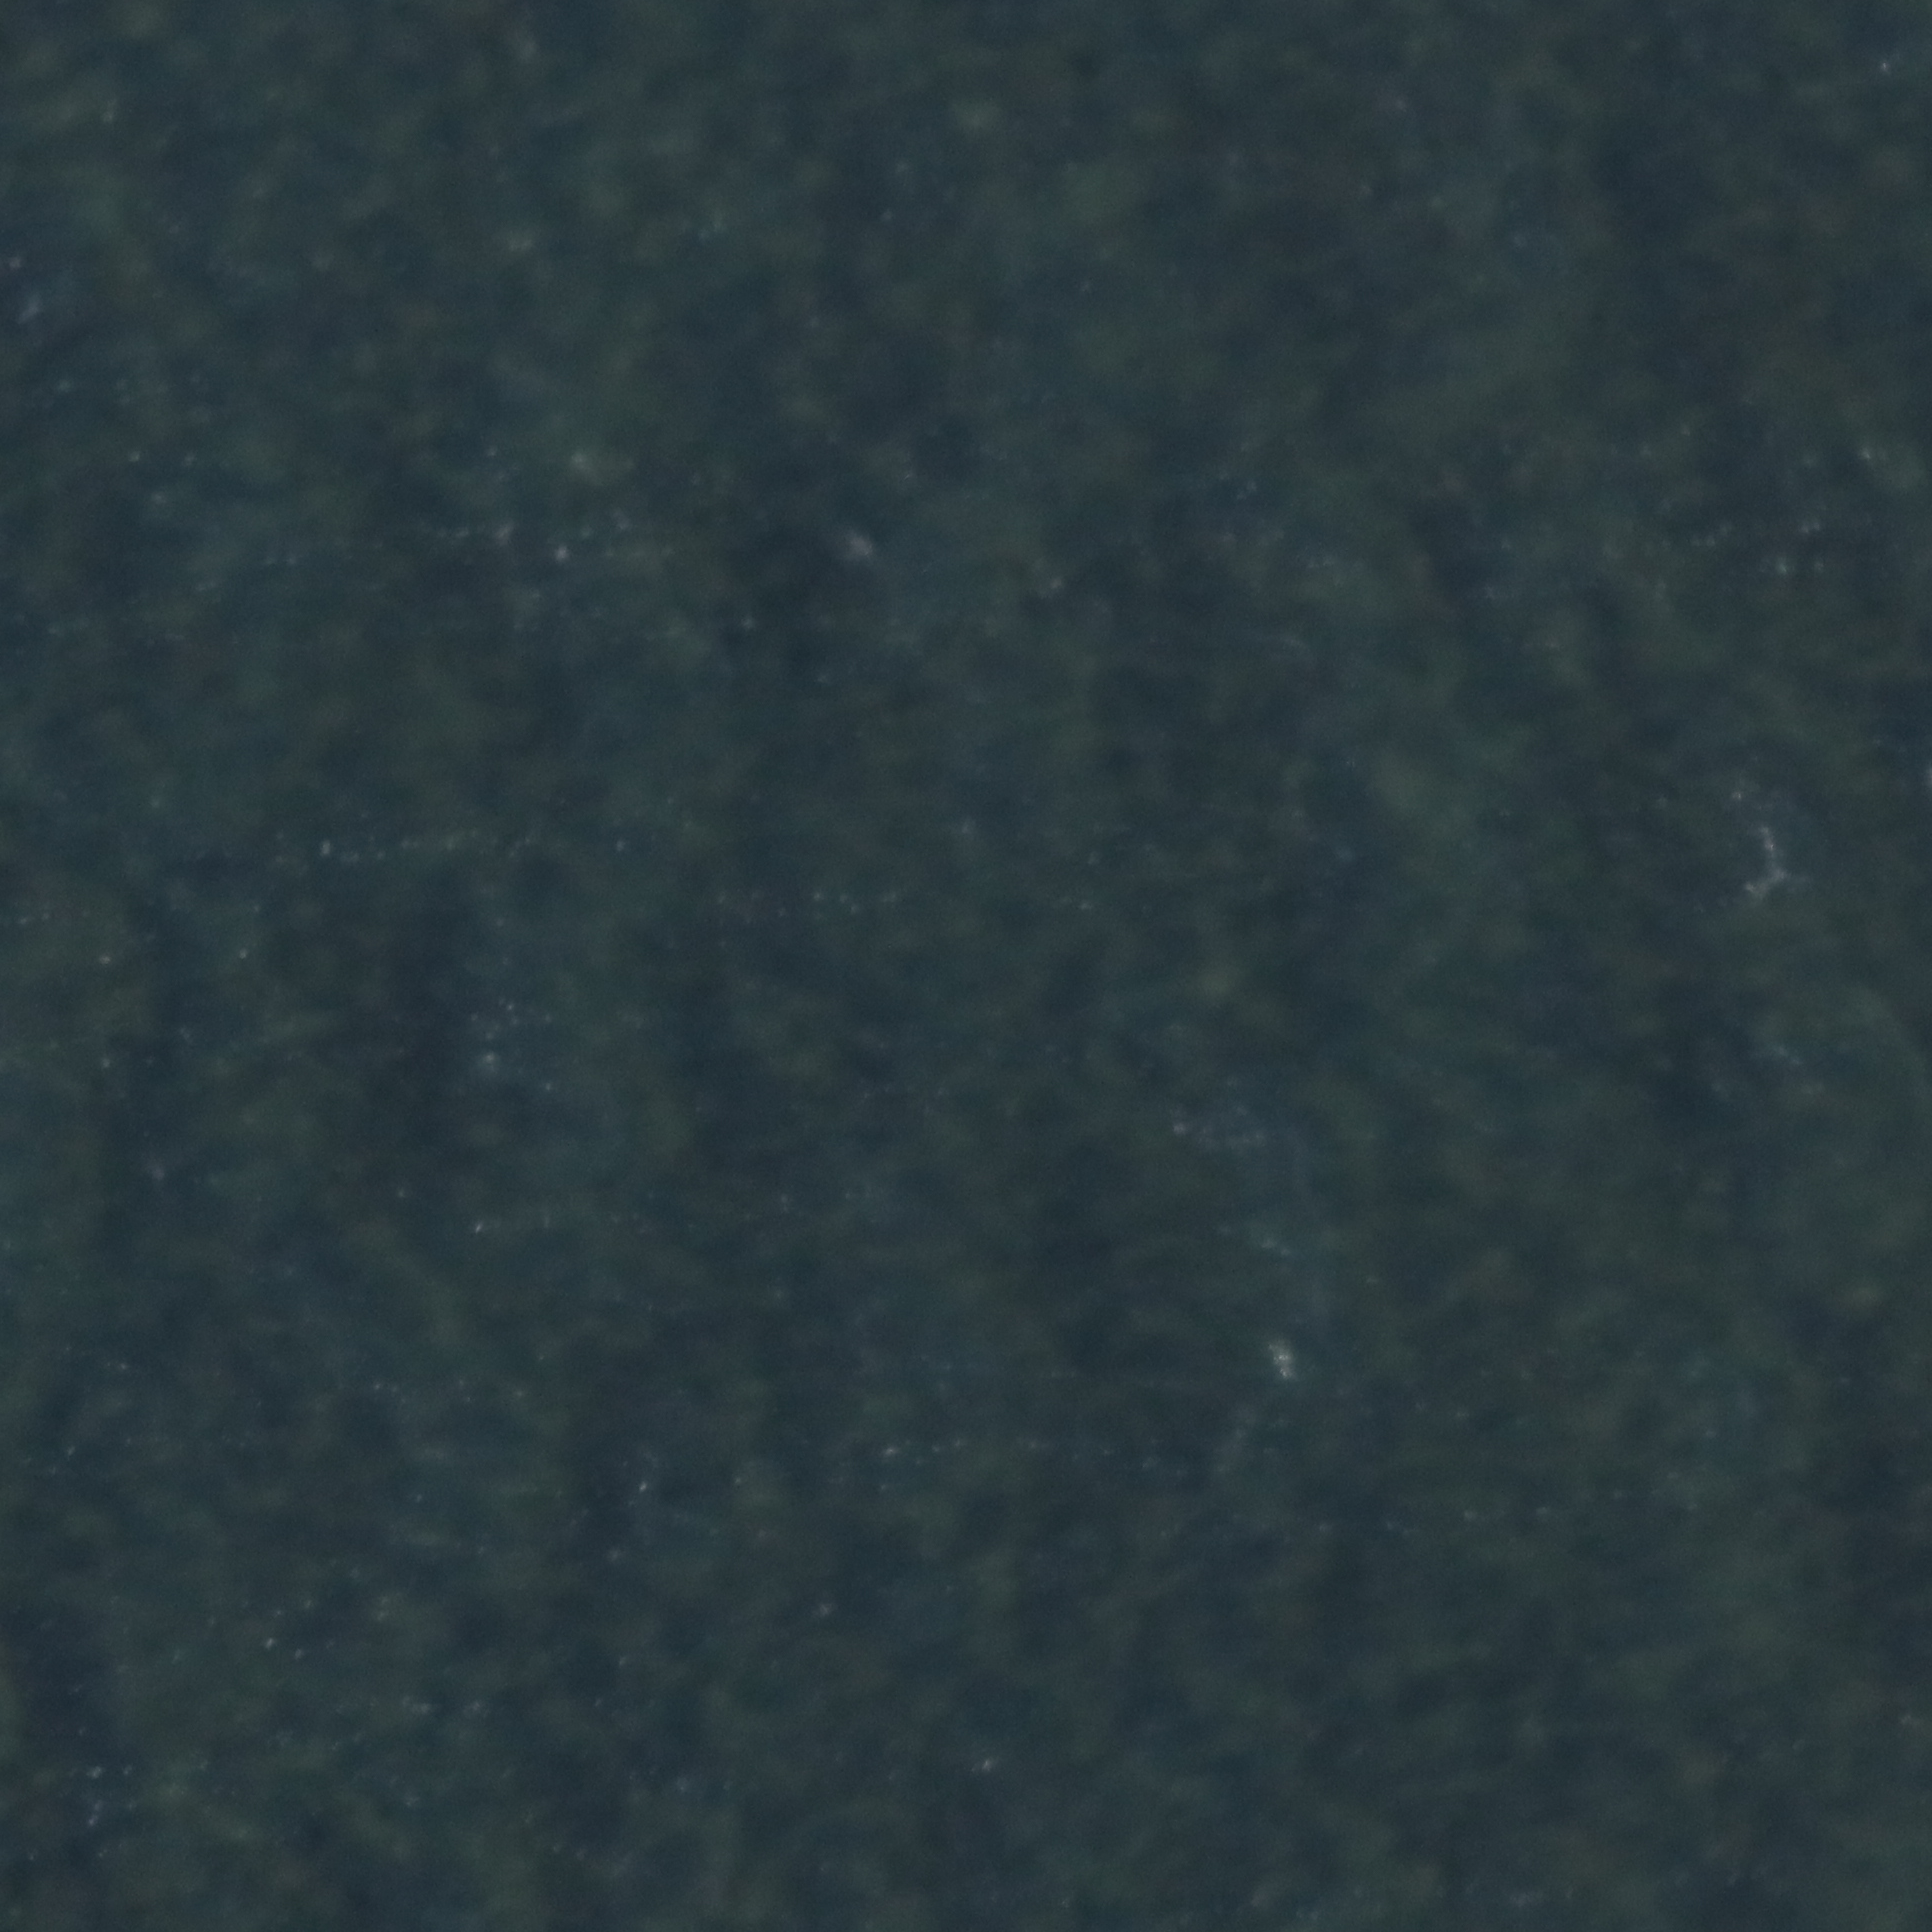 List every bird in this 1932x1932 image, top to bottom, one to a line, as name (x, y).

None